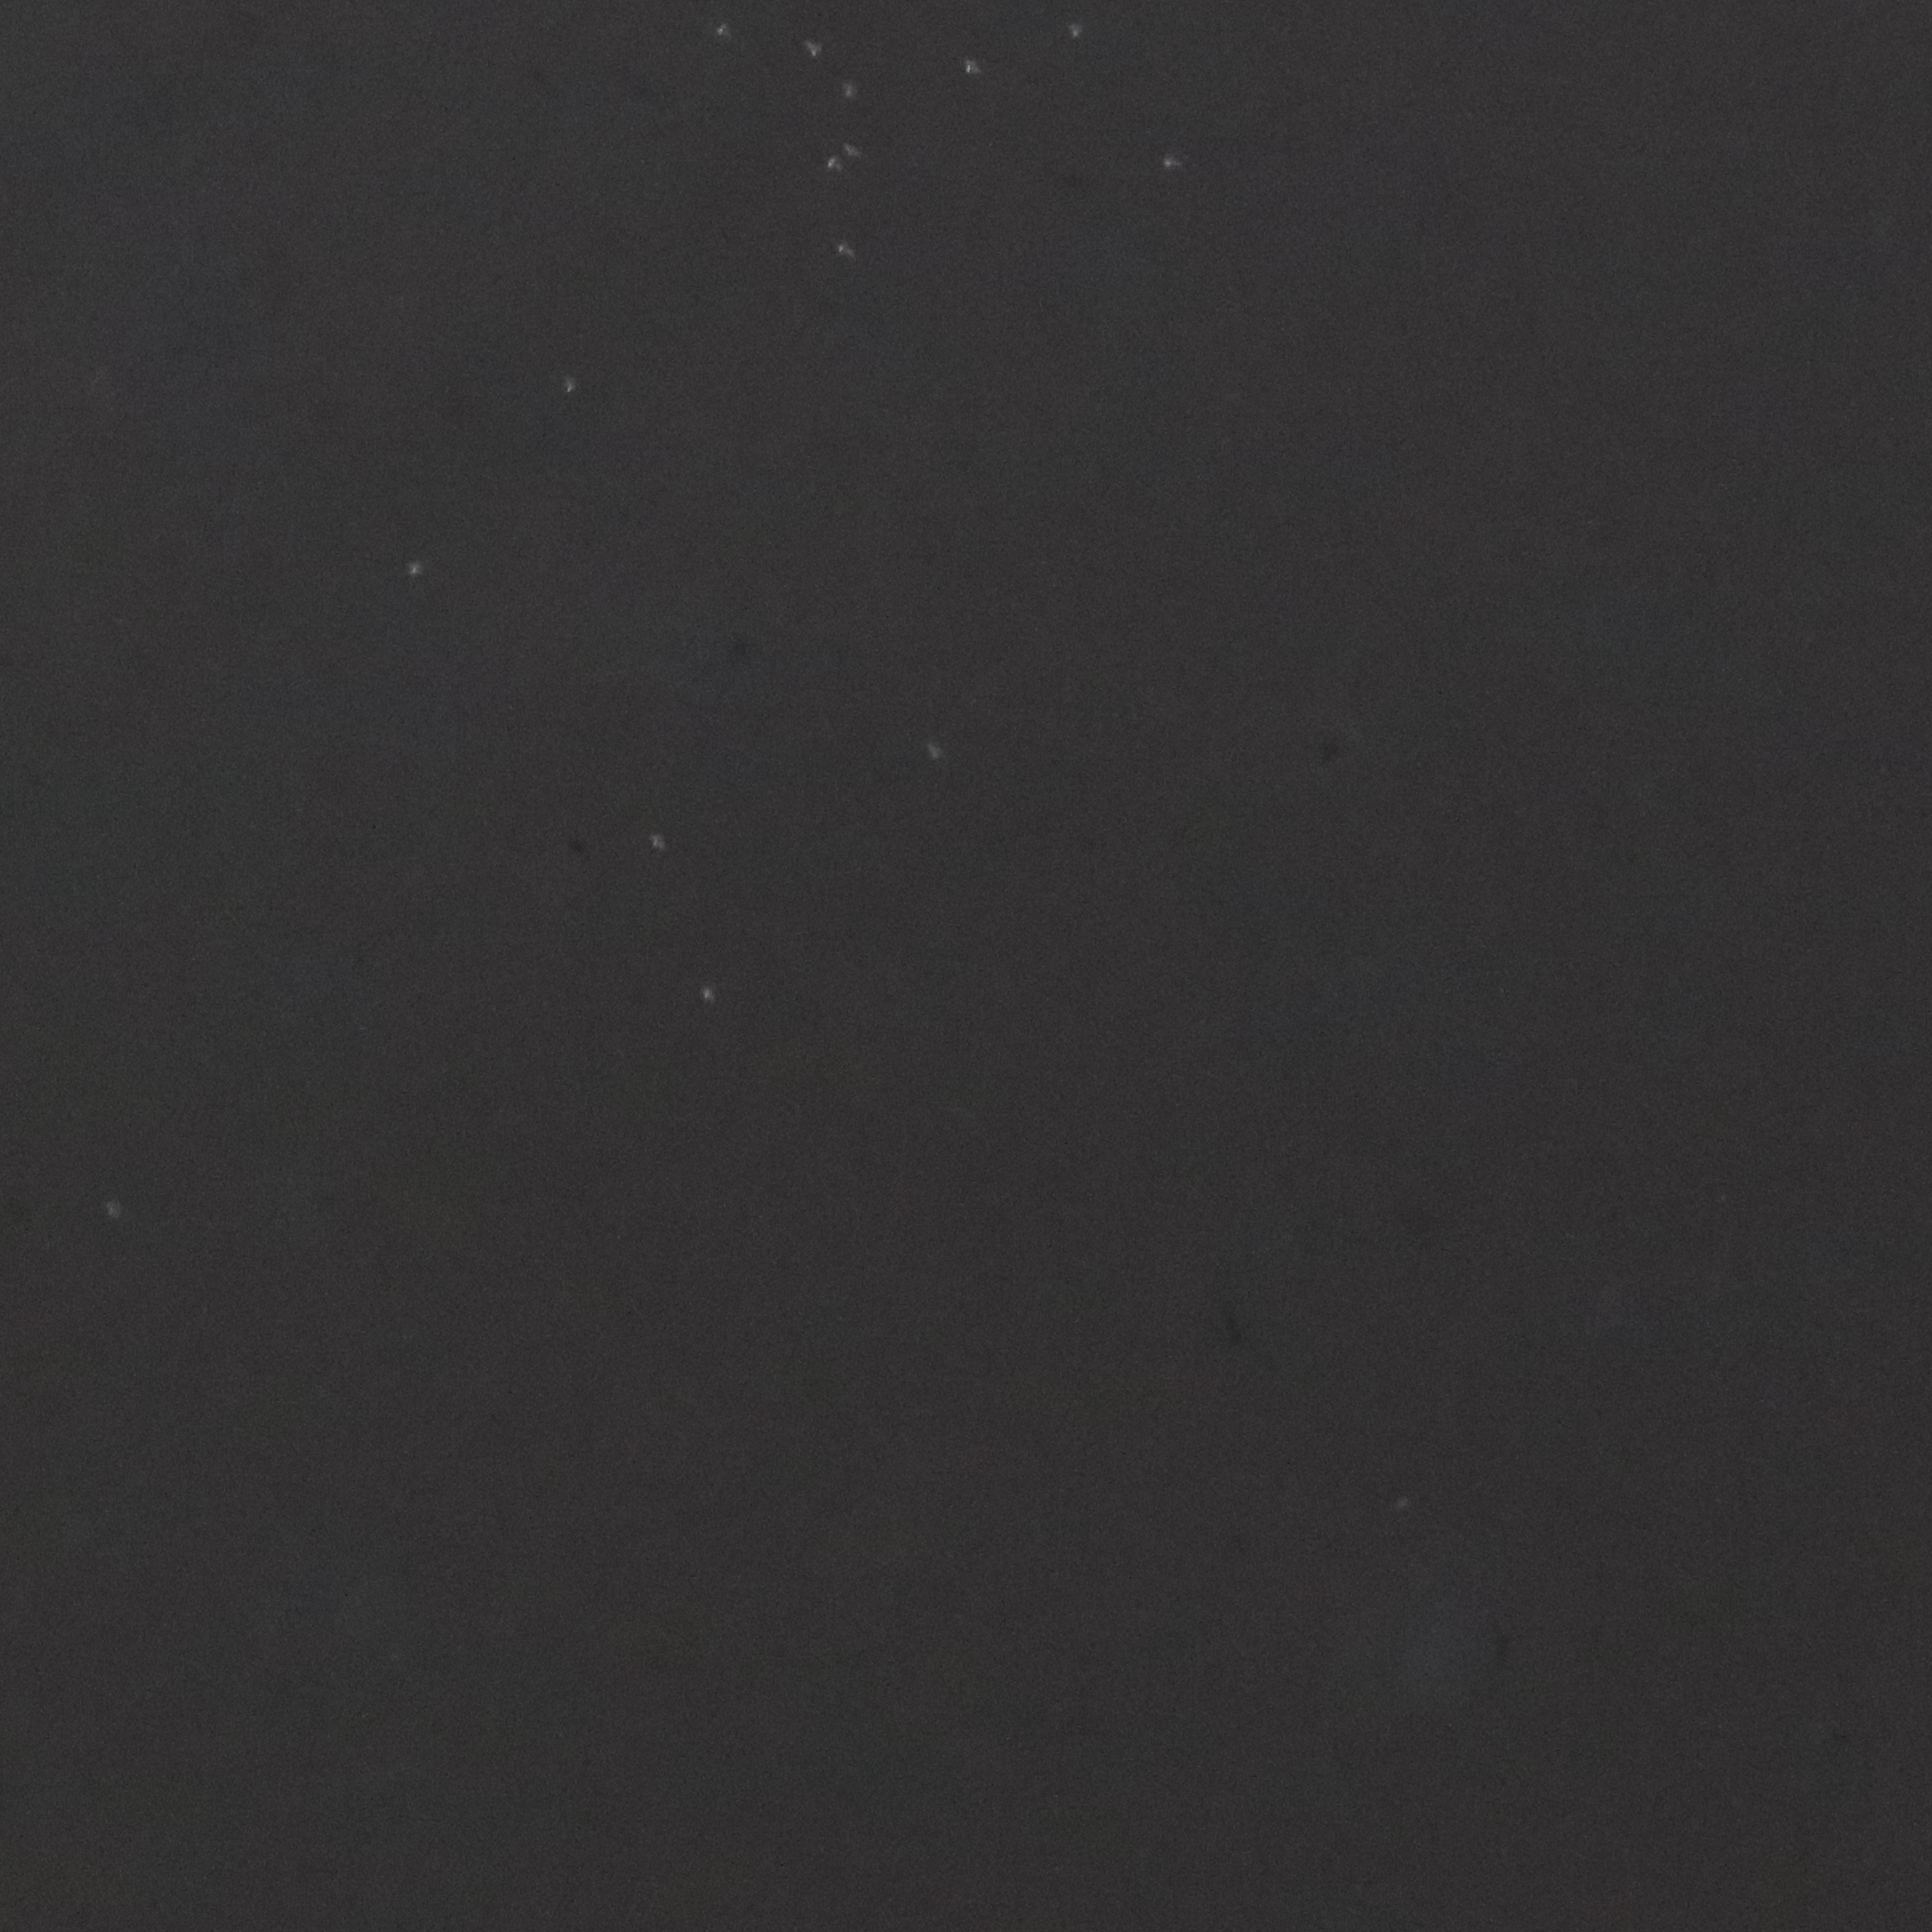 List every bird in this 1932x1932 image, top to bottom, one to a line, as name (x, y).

other bird (721, 28)
other bird (1078, 30)
other bird (822, 47)
other bird (981, 70)
other bird (850, 93)
other bird (860, 155)
other bird (1171, 163)
other bird (828, 173)
other bird (851, 241)
other bird (586, 382)
other bird (415, 561)
other bird (936, 751)
other bird (654, 840)
other bird (714, 996)
other bird (112, 1201)